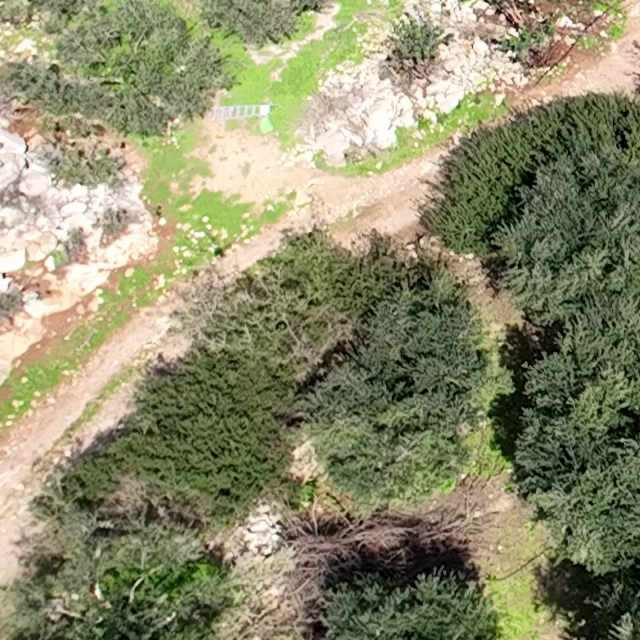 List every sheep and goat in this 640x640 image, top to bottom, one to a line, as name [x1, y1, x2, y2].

None